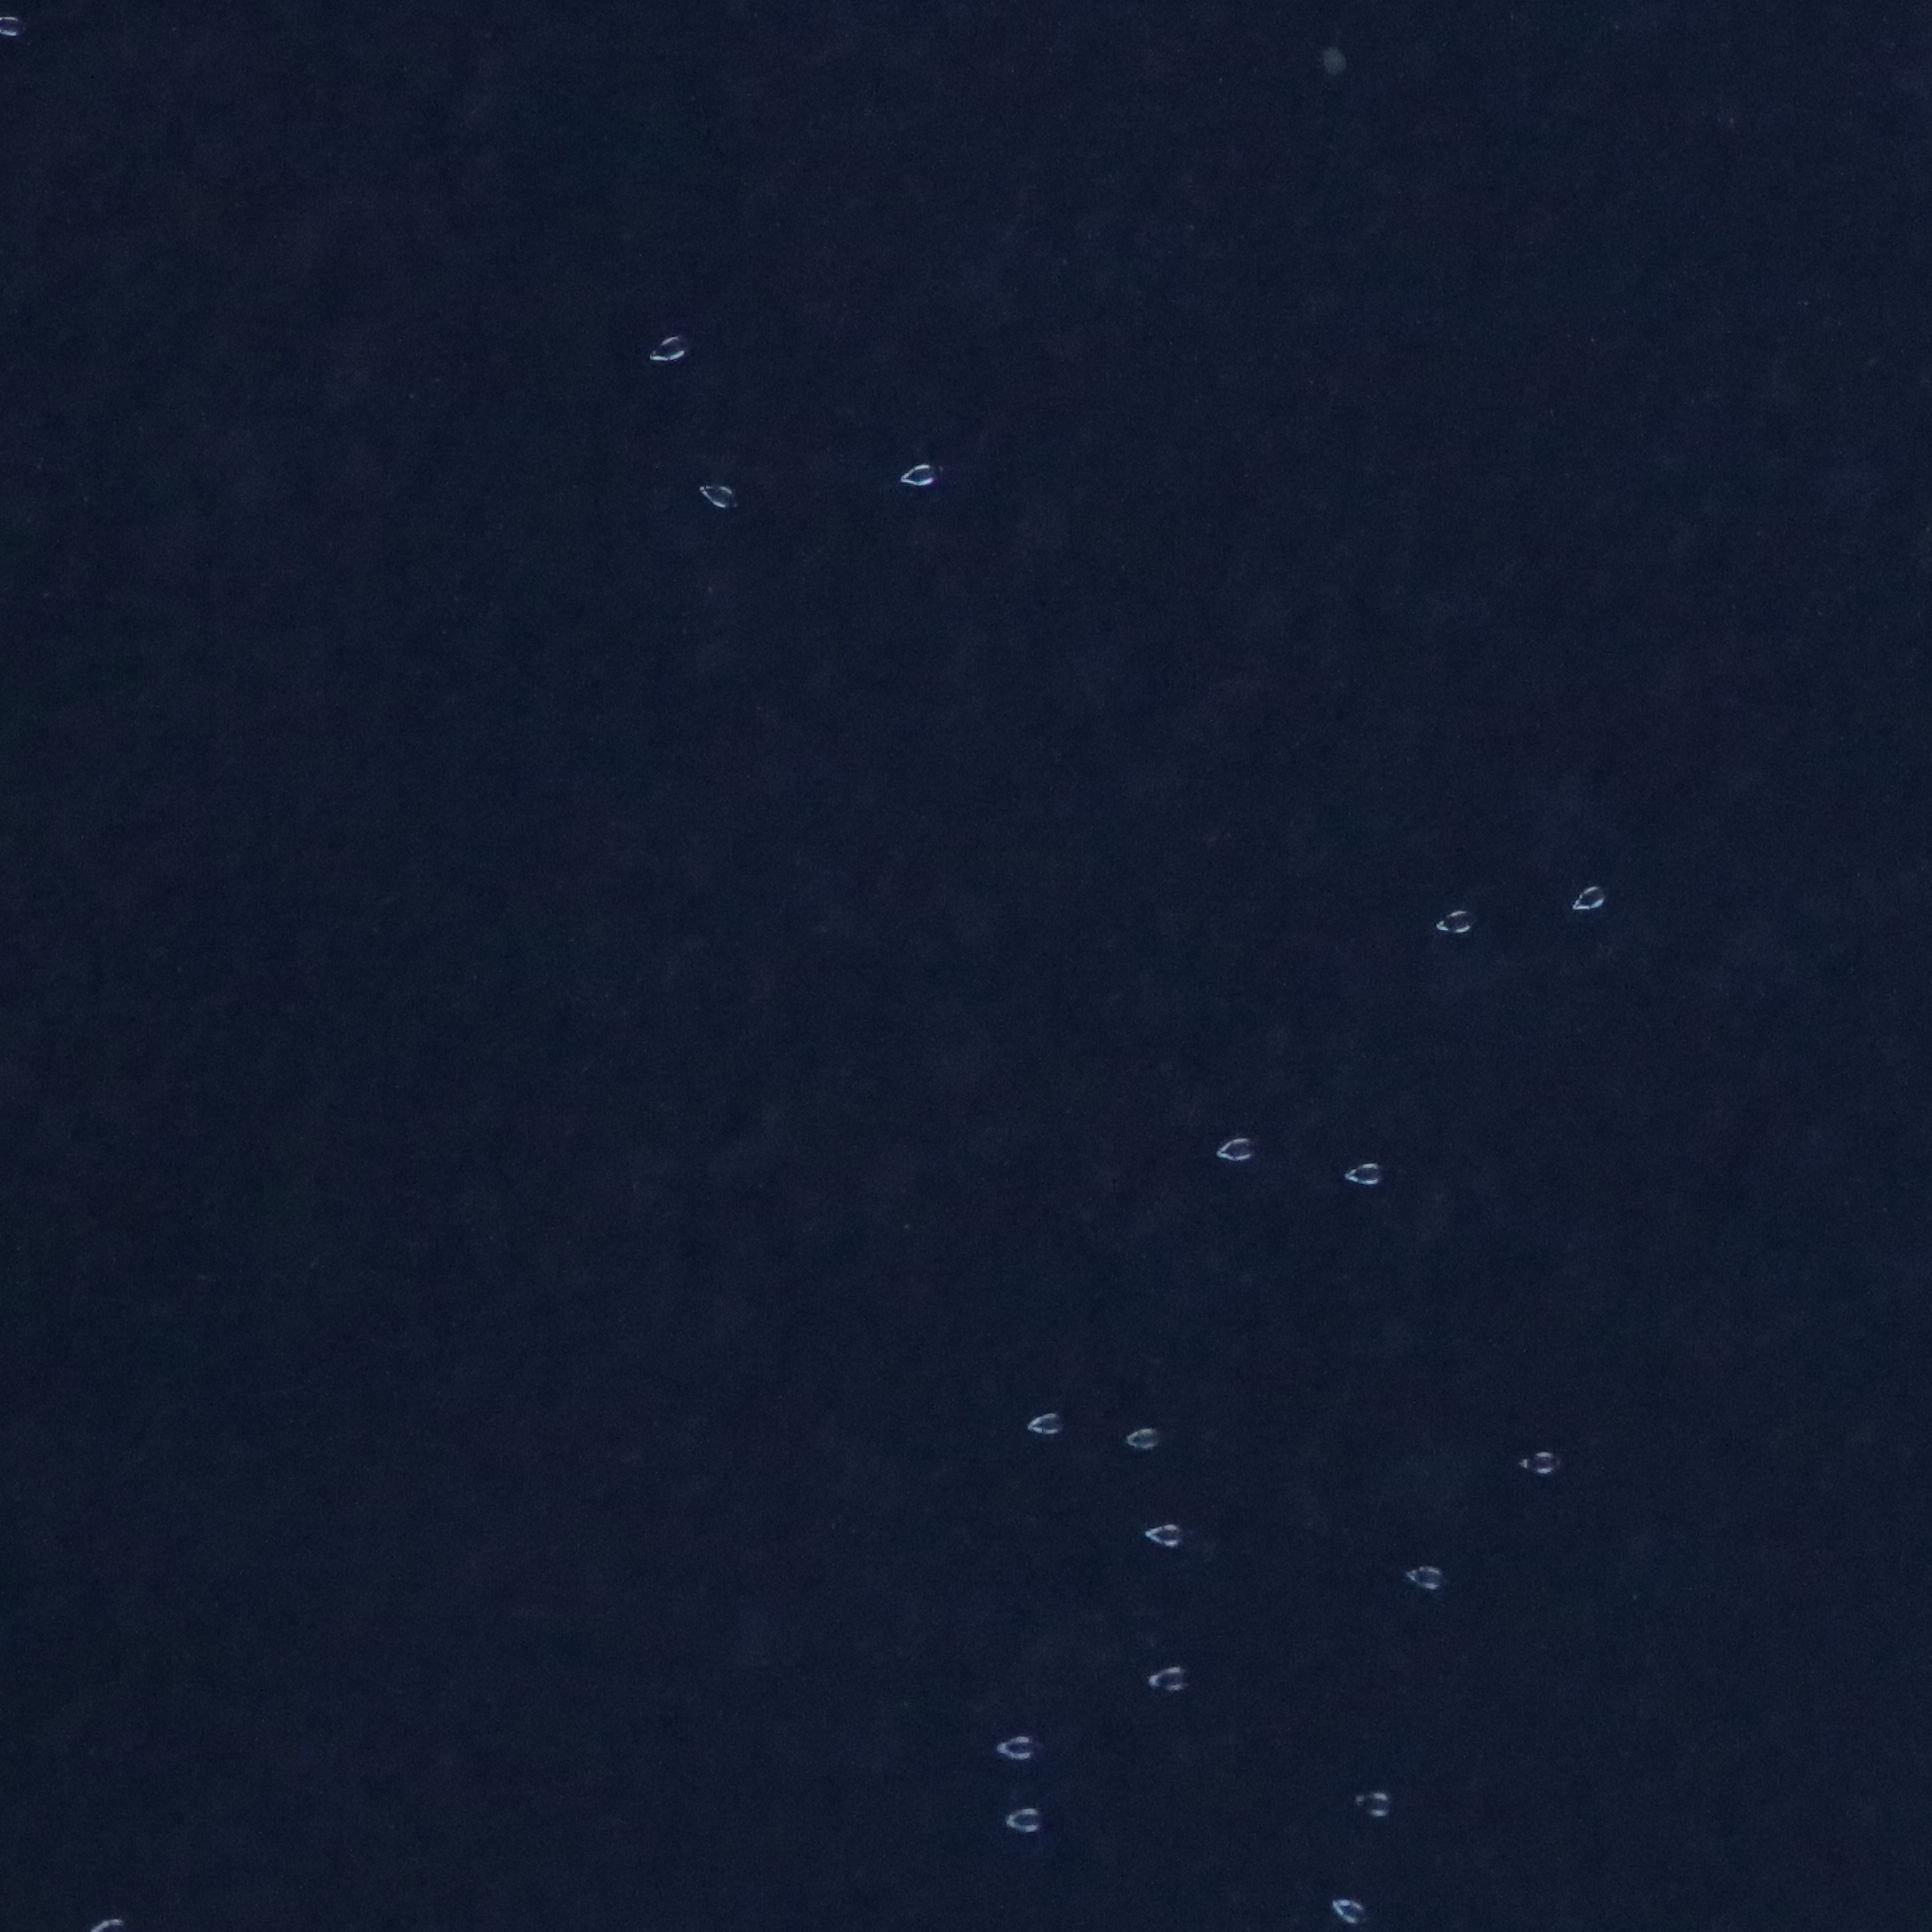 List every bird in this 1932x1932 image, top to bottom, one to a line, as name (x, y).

brant (9, 24)
brant (672, 349)
brant (922, 477)
brant (721, 496)
brant (1590, 899)
brant (1457, 923)
brant (1239, 1148)
brant (1366, 1174)
brant (1050, 1424)
brant (1145, 1438)
brant (1541, 1464)
brant (1165, 1533)
brant (1430, 1580)
brant (1167, 1678)
brant (1020, 1749)
brant (1373, 1801)
brant (1026, 1821)
brant (1350, 1914)
brant (113, 1931)